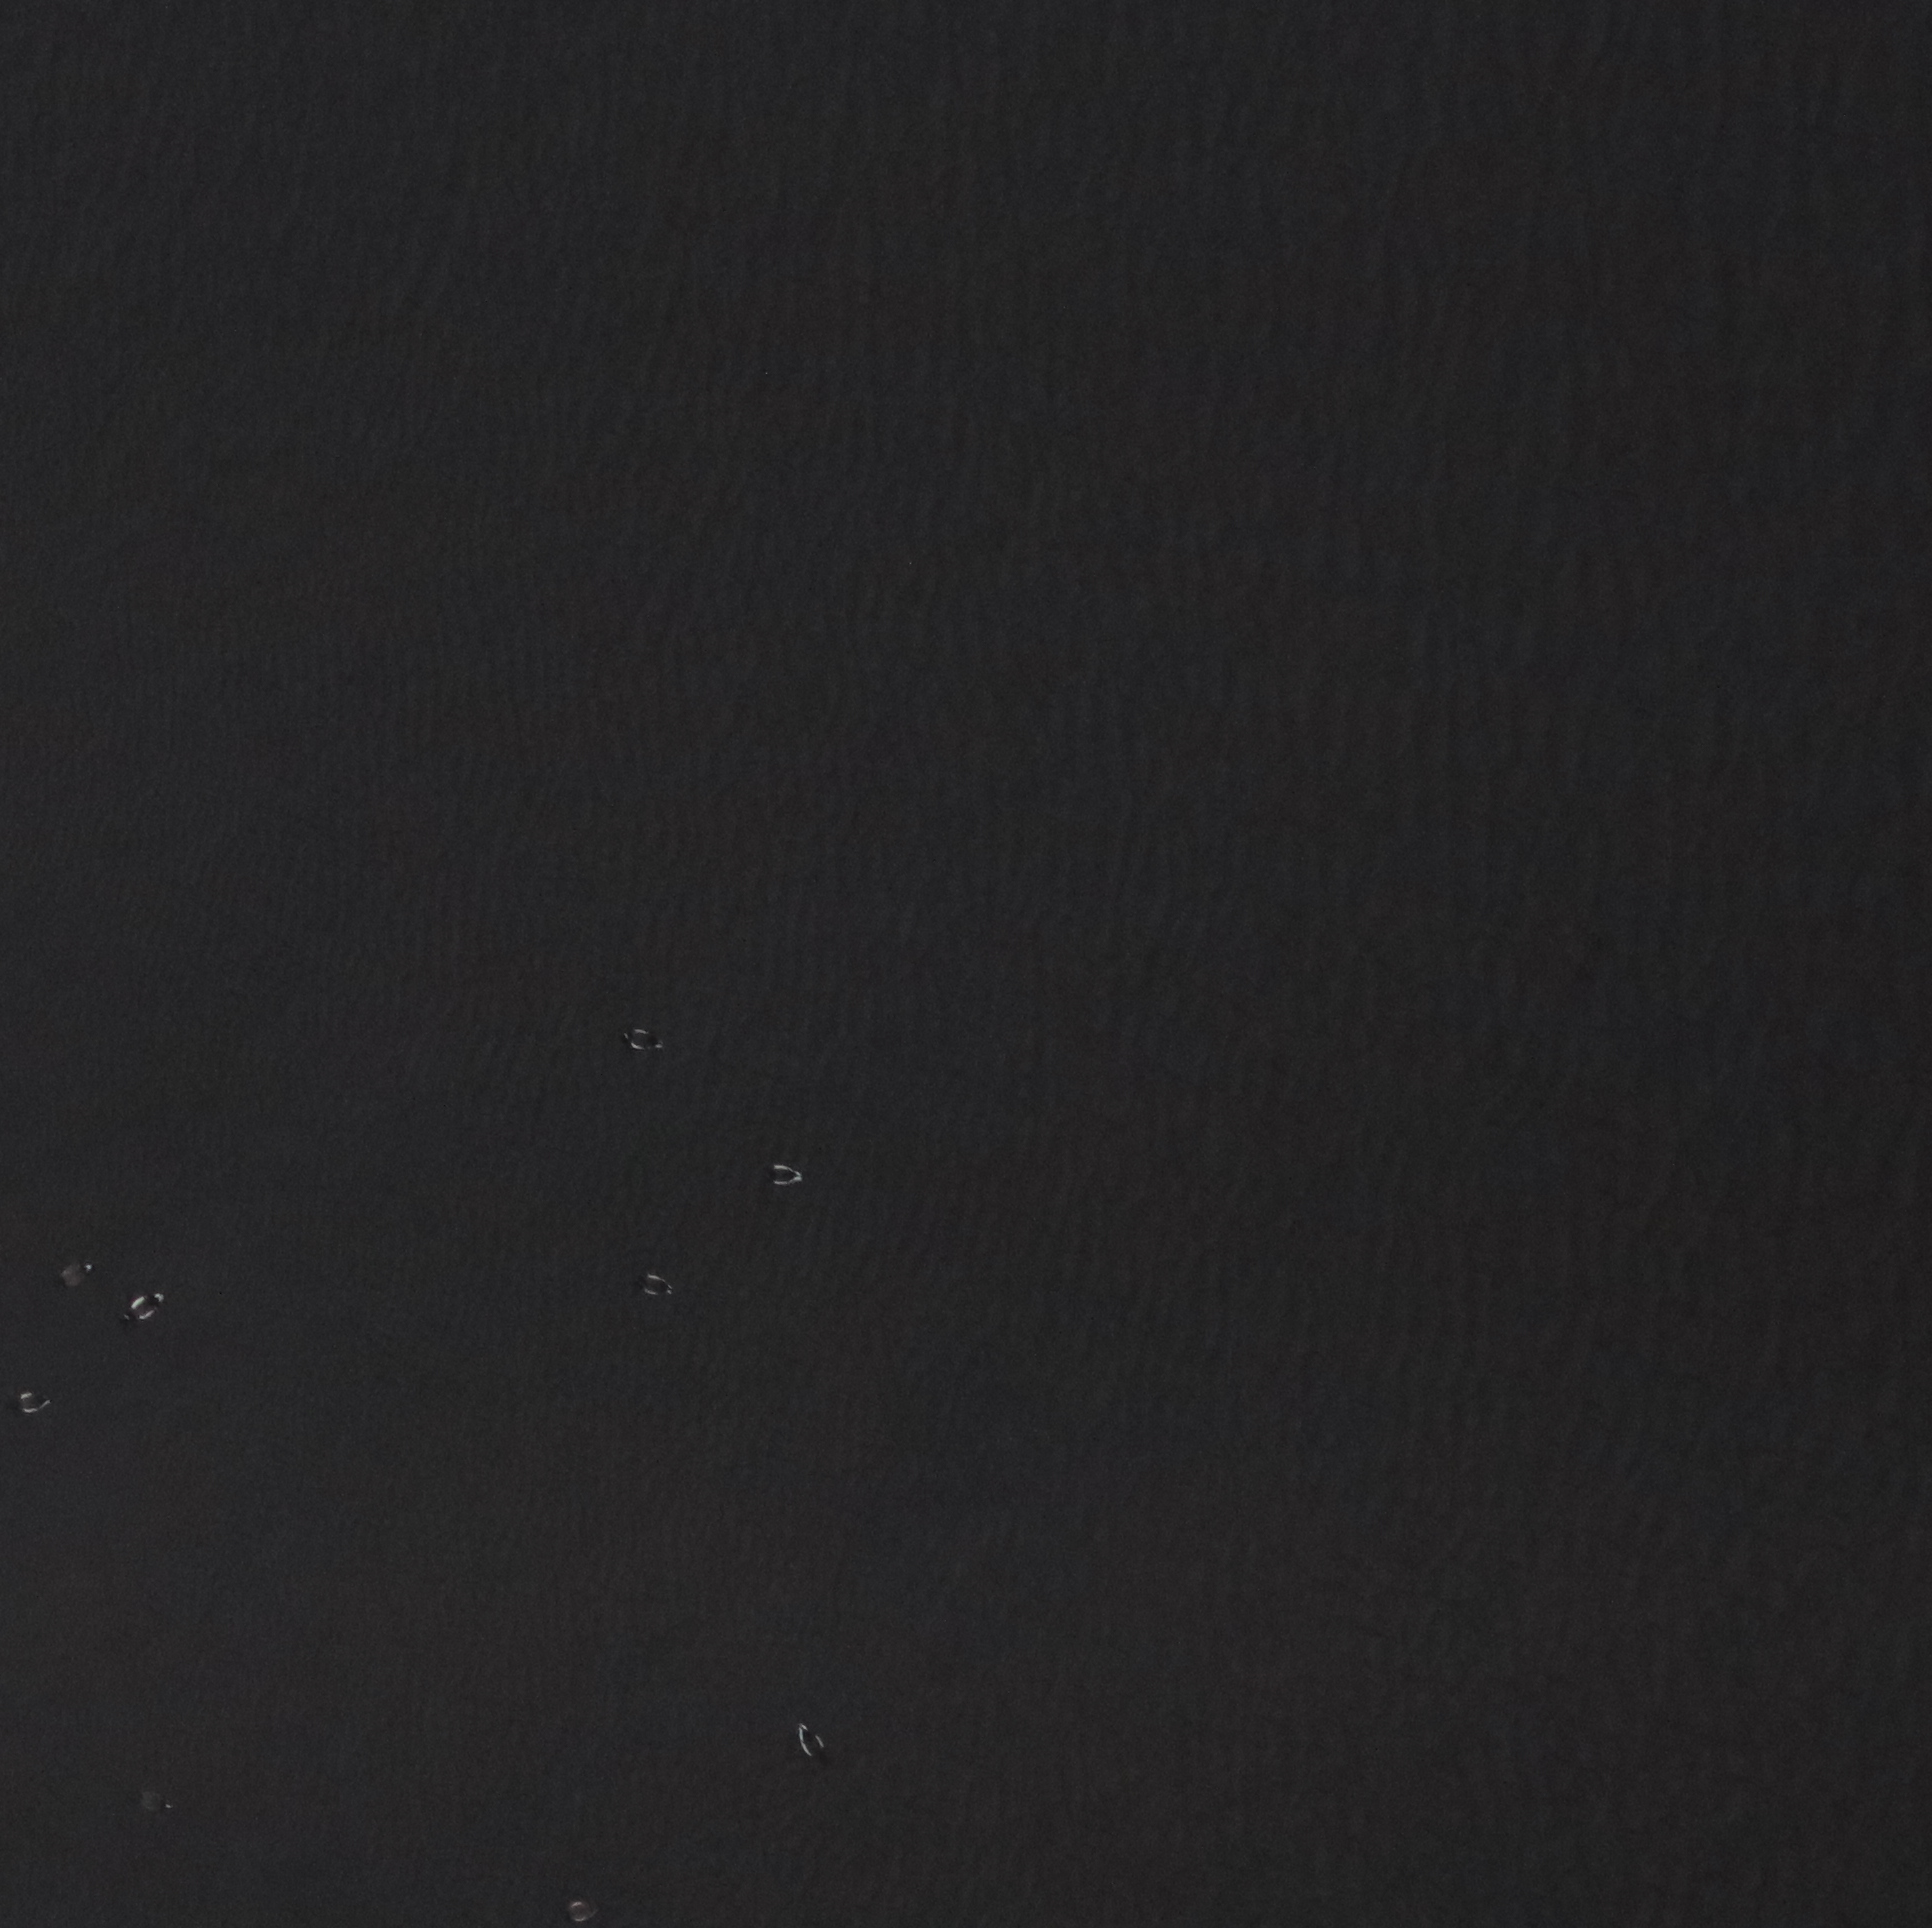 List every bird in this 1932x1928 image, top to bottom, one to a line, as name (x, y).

brant (643, 1039)
brant (784, 1173)
brant (76, 1271)
brant (656, 1286)
brant (144, 1308)
brant (32, 1402)
brant (811, 1742)
brant (152, 1805)
brant (584, 1911)